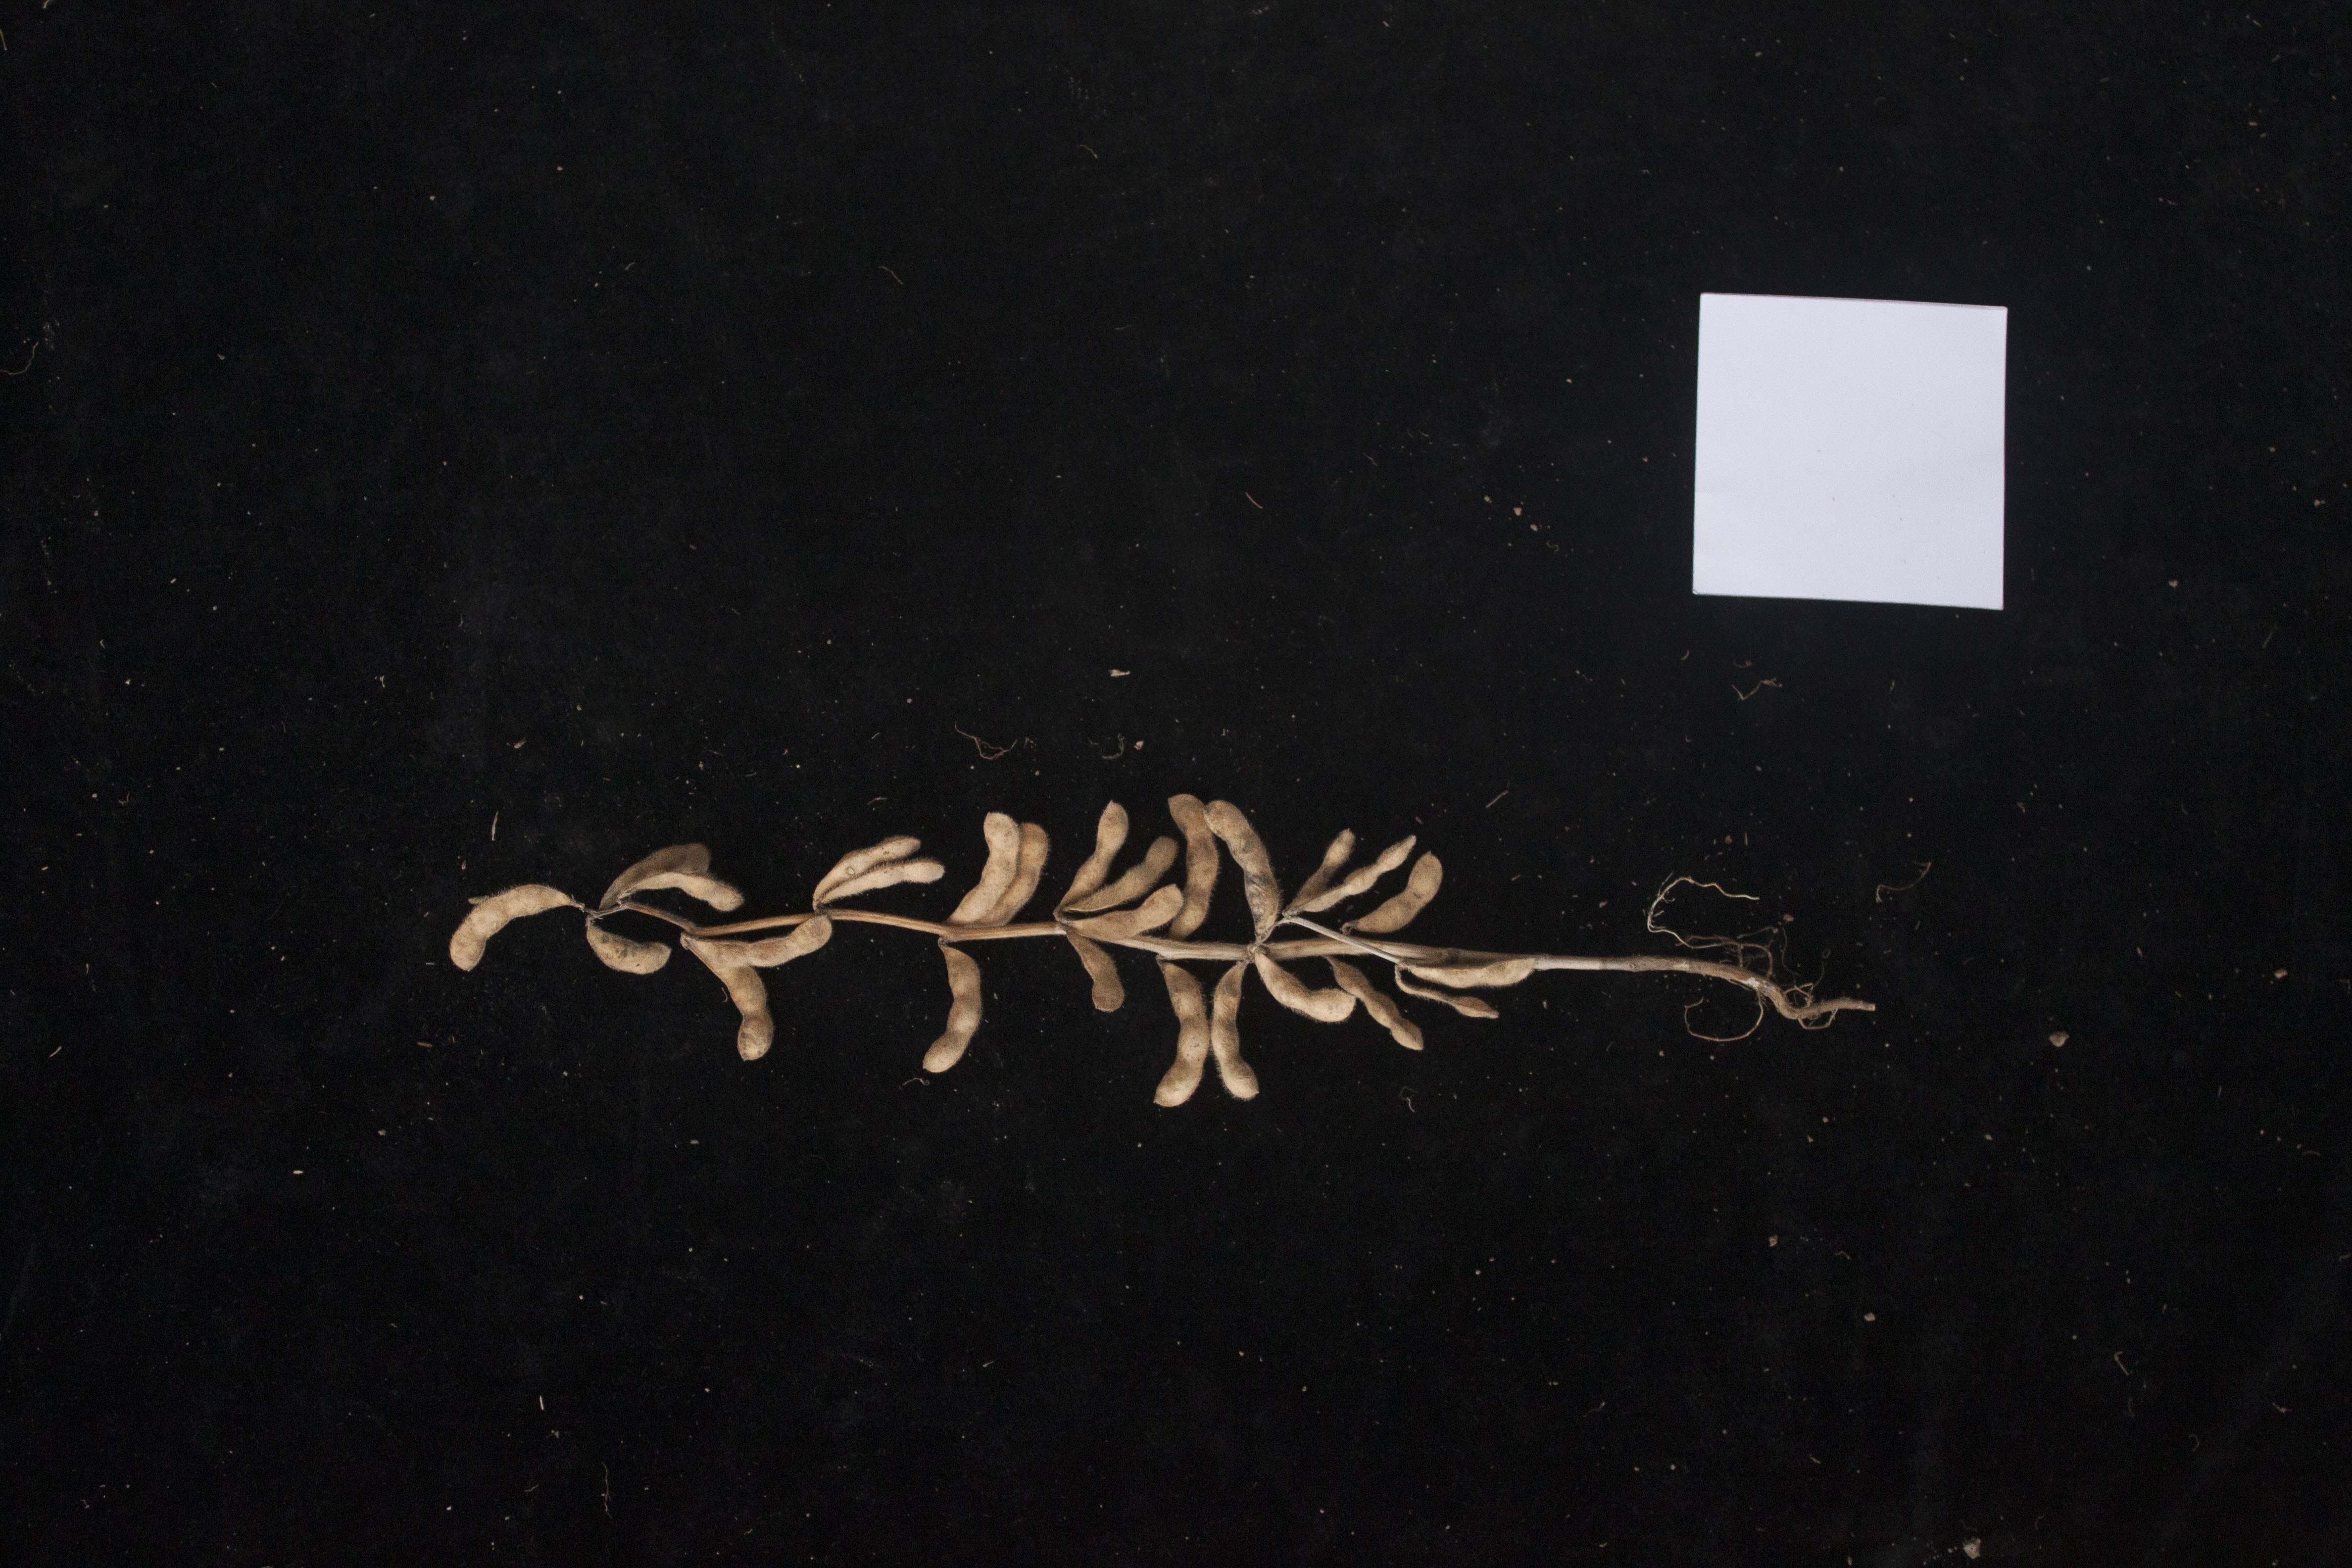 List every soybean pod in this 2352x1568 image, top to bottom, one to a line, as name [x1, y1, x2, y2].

soybean pod [1166, 794, 1220, 940]
soybean pod [1203, 800, 1280, 944]
soybean pod [1058, 802, 1129, 907]
soybean pod [946, 813, 1021, 927]
soybean pod [975, 824, 1048, 927]
soybean pod [1283, 831, 1354, 917]
soybean pod [1060, 836, 1176, 914]
soybean pod [1300, 837, 1416, 913]
soybean pod [812, 837, 921, 913]
soybean pod [600, 845, 710, 910]
soybean pod [1344, 850, 1443, 934]
soybean pod [821, 860, 945, 904]
soybean pod [616, 872, 744, 912]
soybean pod [1059, 883, 1185, 939]
soybean pod [450, 884, 574, 974]
soybean pod [684, 915, 833, 969]
soybean pod [586, 918, 671, 975]
soybean pod [1064, 927, 1124, 1013]
soybean pod [923, 945, 981, 1075]
soybean pod [687, 947, 774, 1062]
soybean pod [1251, 950, 1356, 1023]
soybean pod [1211, 956, 1259, 1101]
soybean pod [1324, 956, 1423, 1053]
soybean pod [1405, 957, 1540, 989]
soybean pod [1153, 962, 1209, 1108]
soybean pod [1393, 971, 1499, 1020]